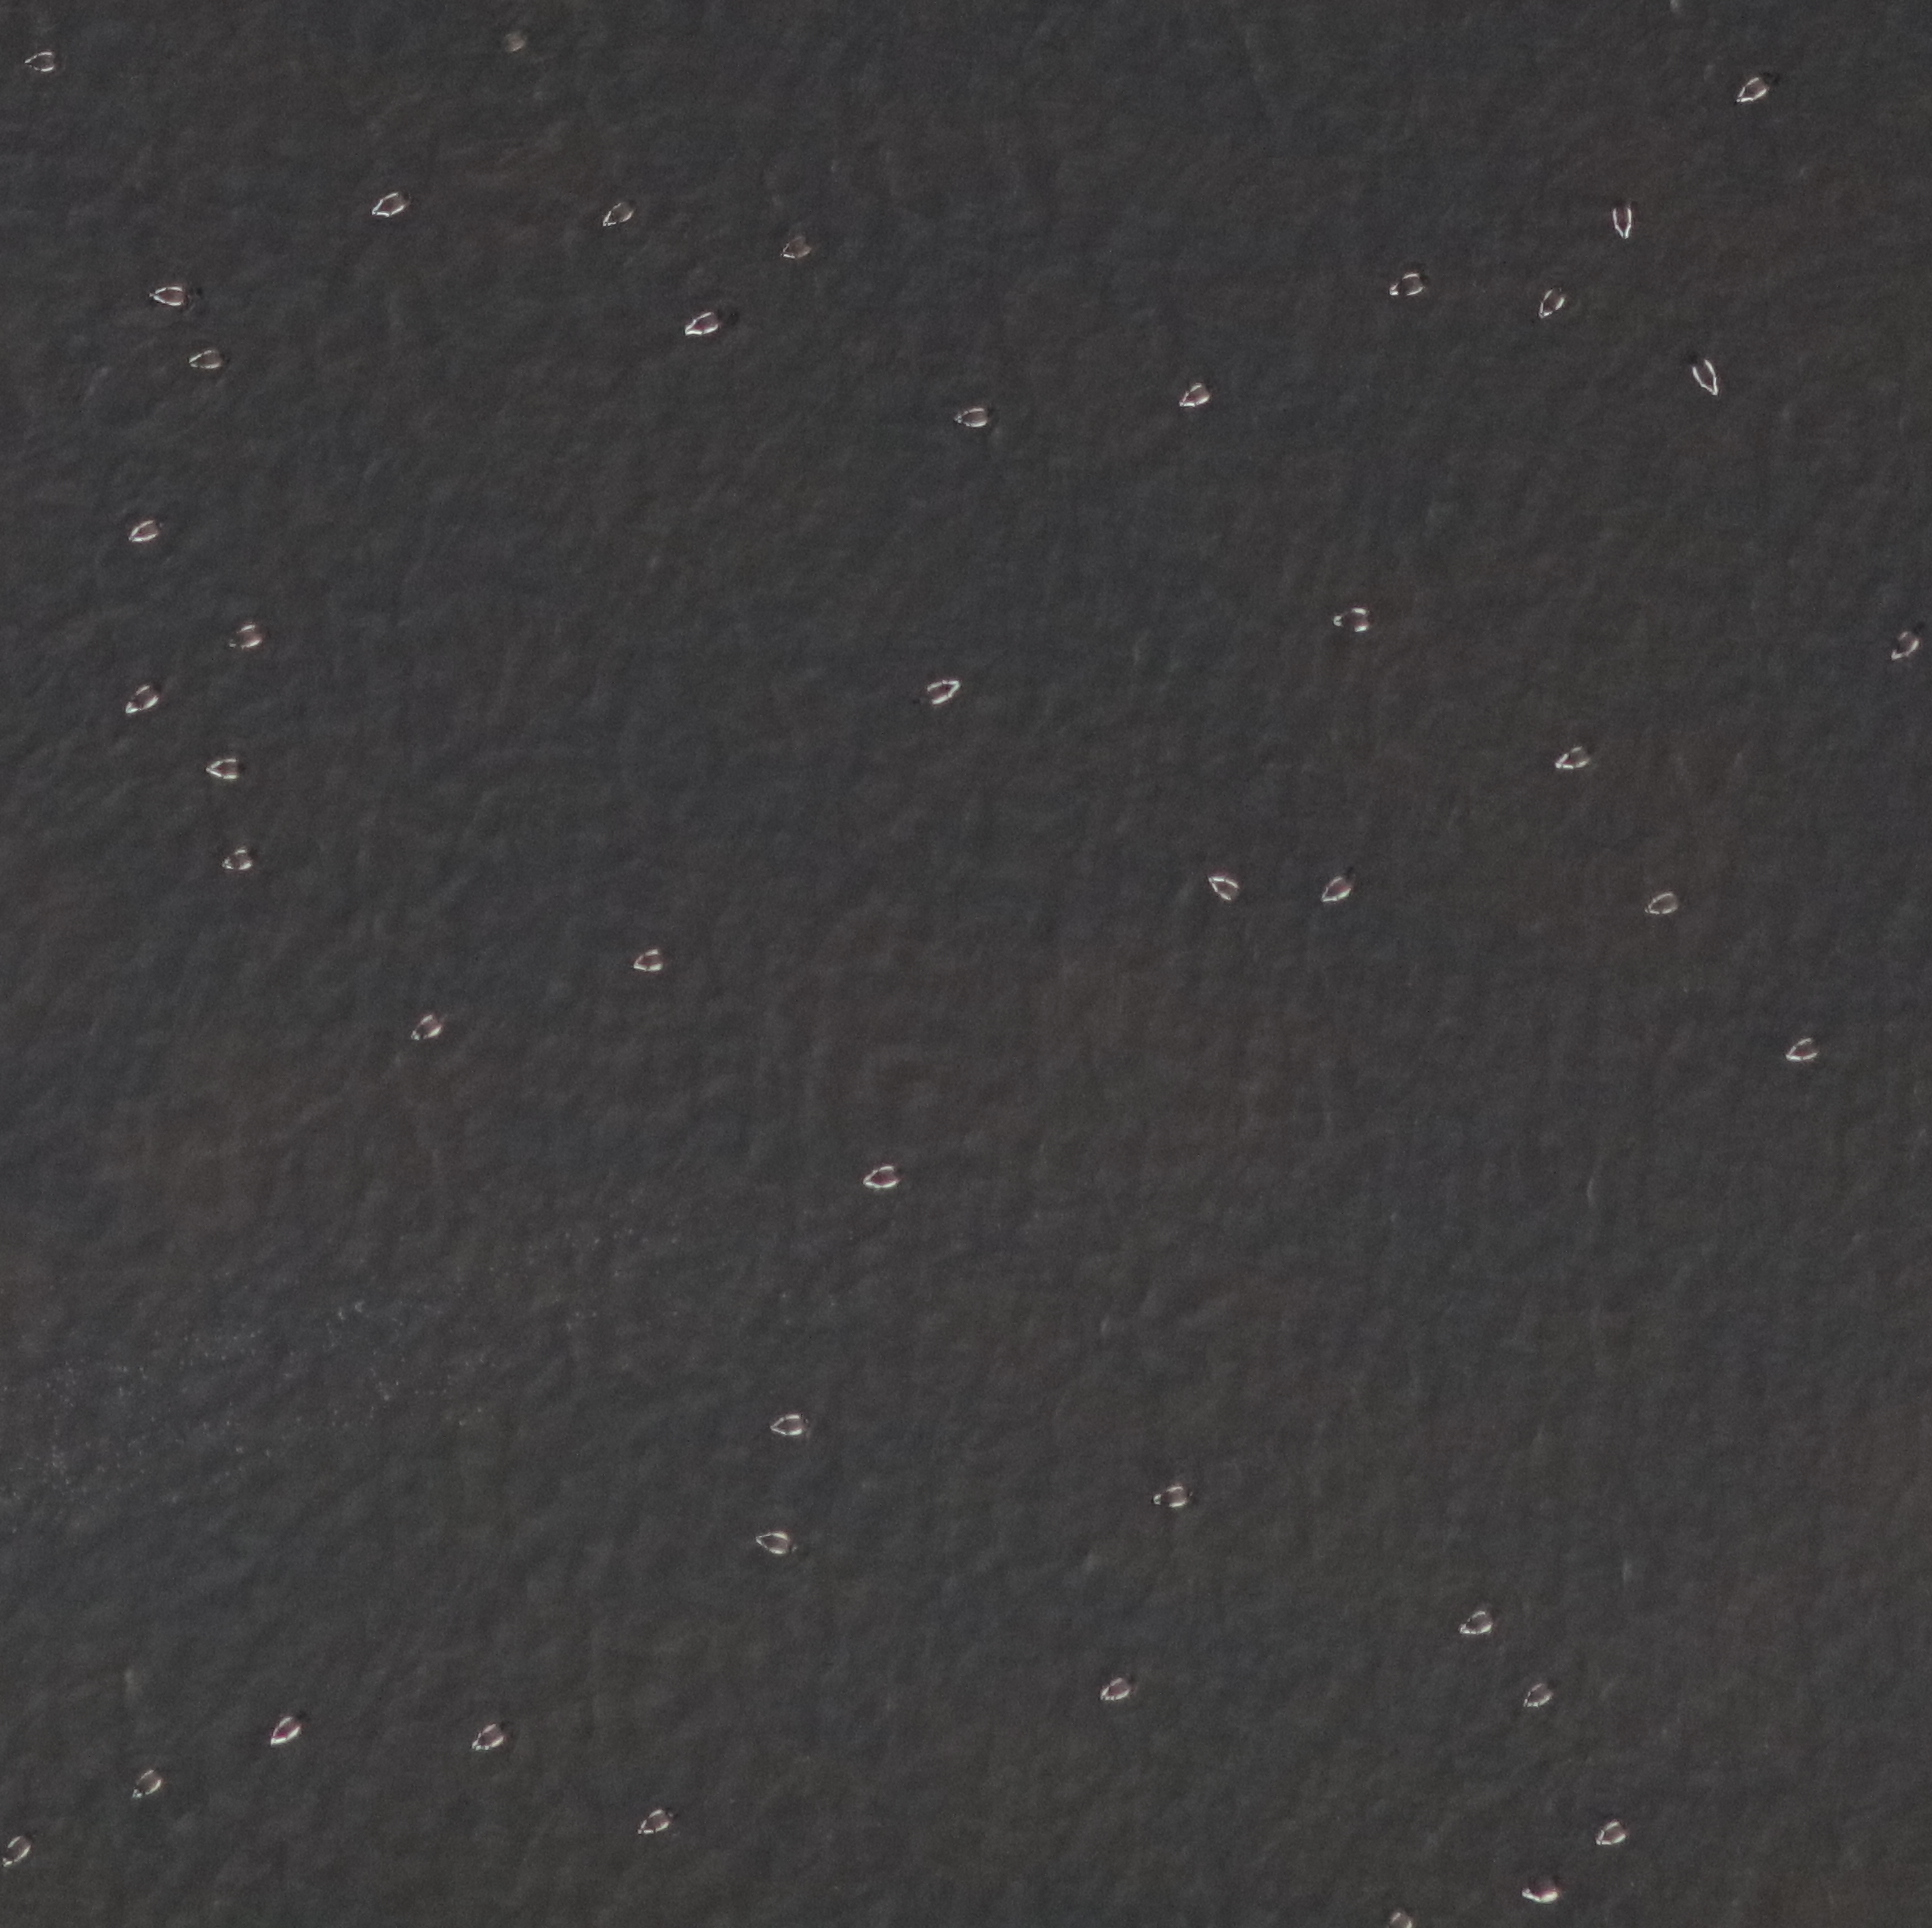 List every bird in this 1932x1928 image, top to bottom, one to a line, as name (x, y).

other bird (514, 42)
brant (43, 61)
brant (1756, 86)
brant (392, 202)
brant (620, 211)
brant (1623, 217)
brant (797, 244)
brant (1410, 284)
brant (172, 295)
brant (1552, 300)
brant (707, 322)
brant (210, 361)
brant (1704, 374)
brant (1197, 393)
brant (975, 417)
brant (148, 529)
brant (1355, 618)
brant (248, 636)
brant (1906, 643)
brant (938, 691)
brant (144, 696)
brant (1575, 758)
brant (227, 768)
brant (240, 859)
brant (1340, 886)
brant (1226, 887)
brant (1664, 903)
brant (650, 959)
brant (429, 1023)
brant (1805, 1049)
brant (885, 1177)
brant (790, 1426)
brant (1175, 1496)
brant (778, 1543)
brant (1478, 1622)
brant (1120, 1687)
brant (1538, 1693)
brant (286, 1729)
brant (490, 1736)
brant (149, 1784)
brant (659, 1820)
brant (1612, 1832)
brant (18, 1847)
brant (1545, 1891)